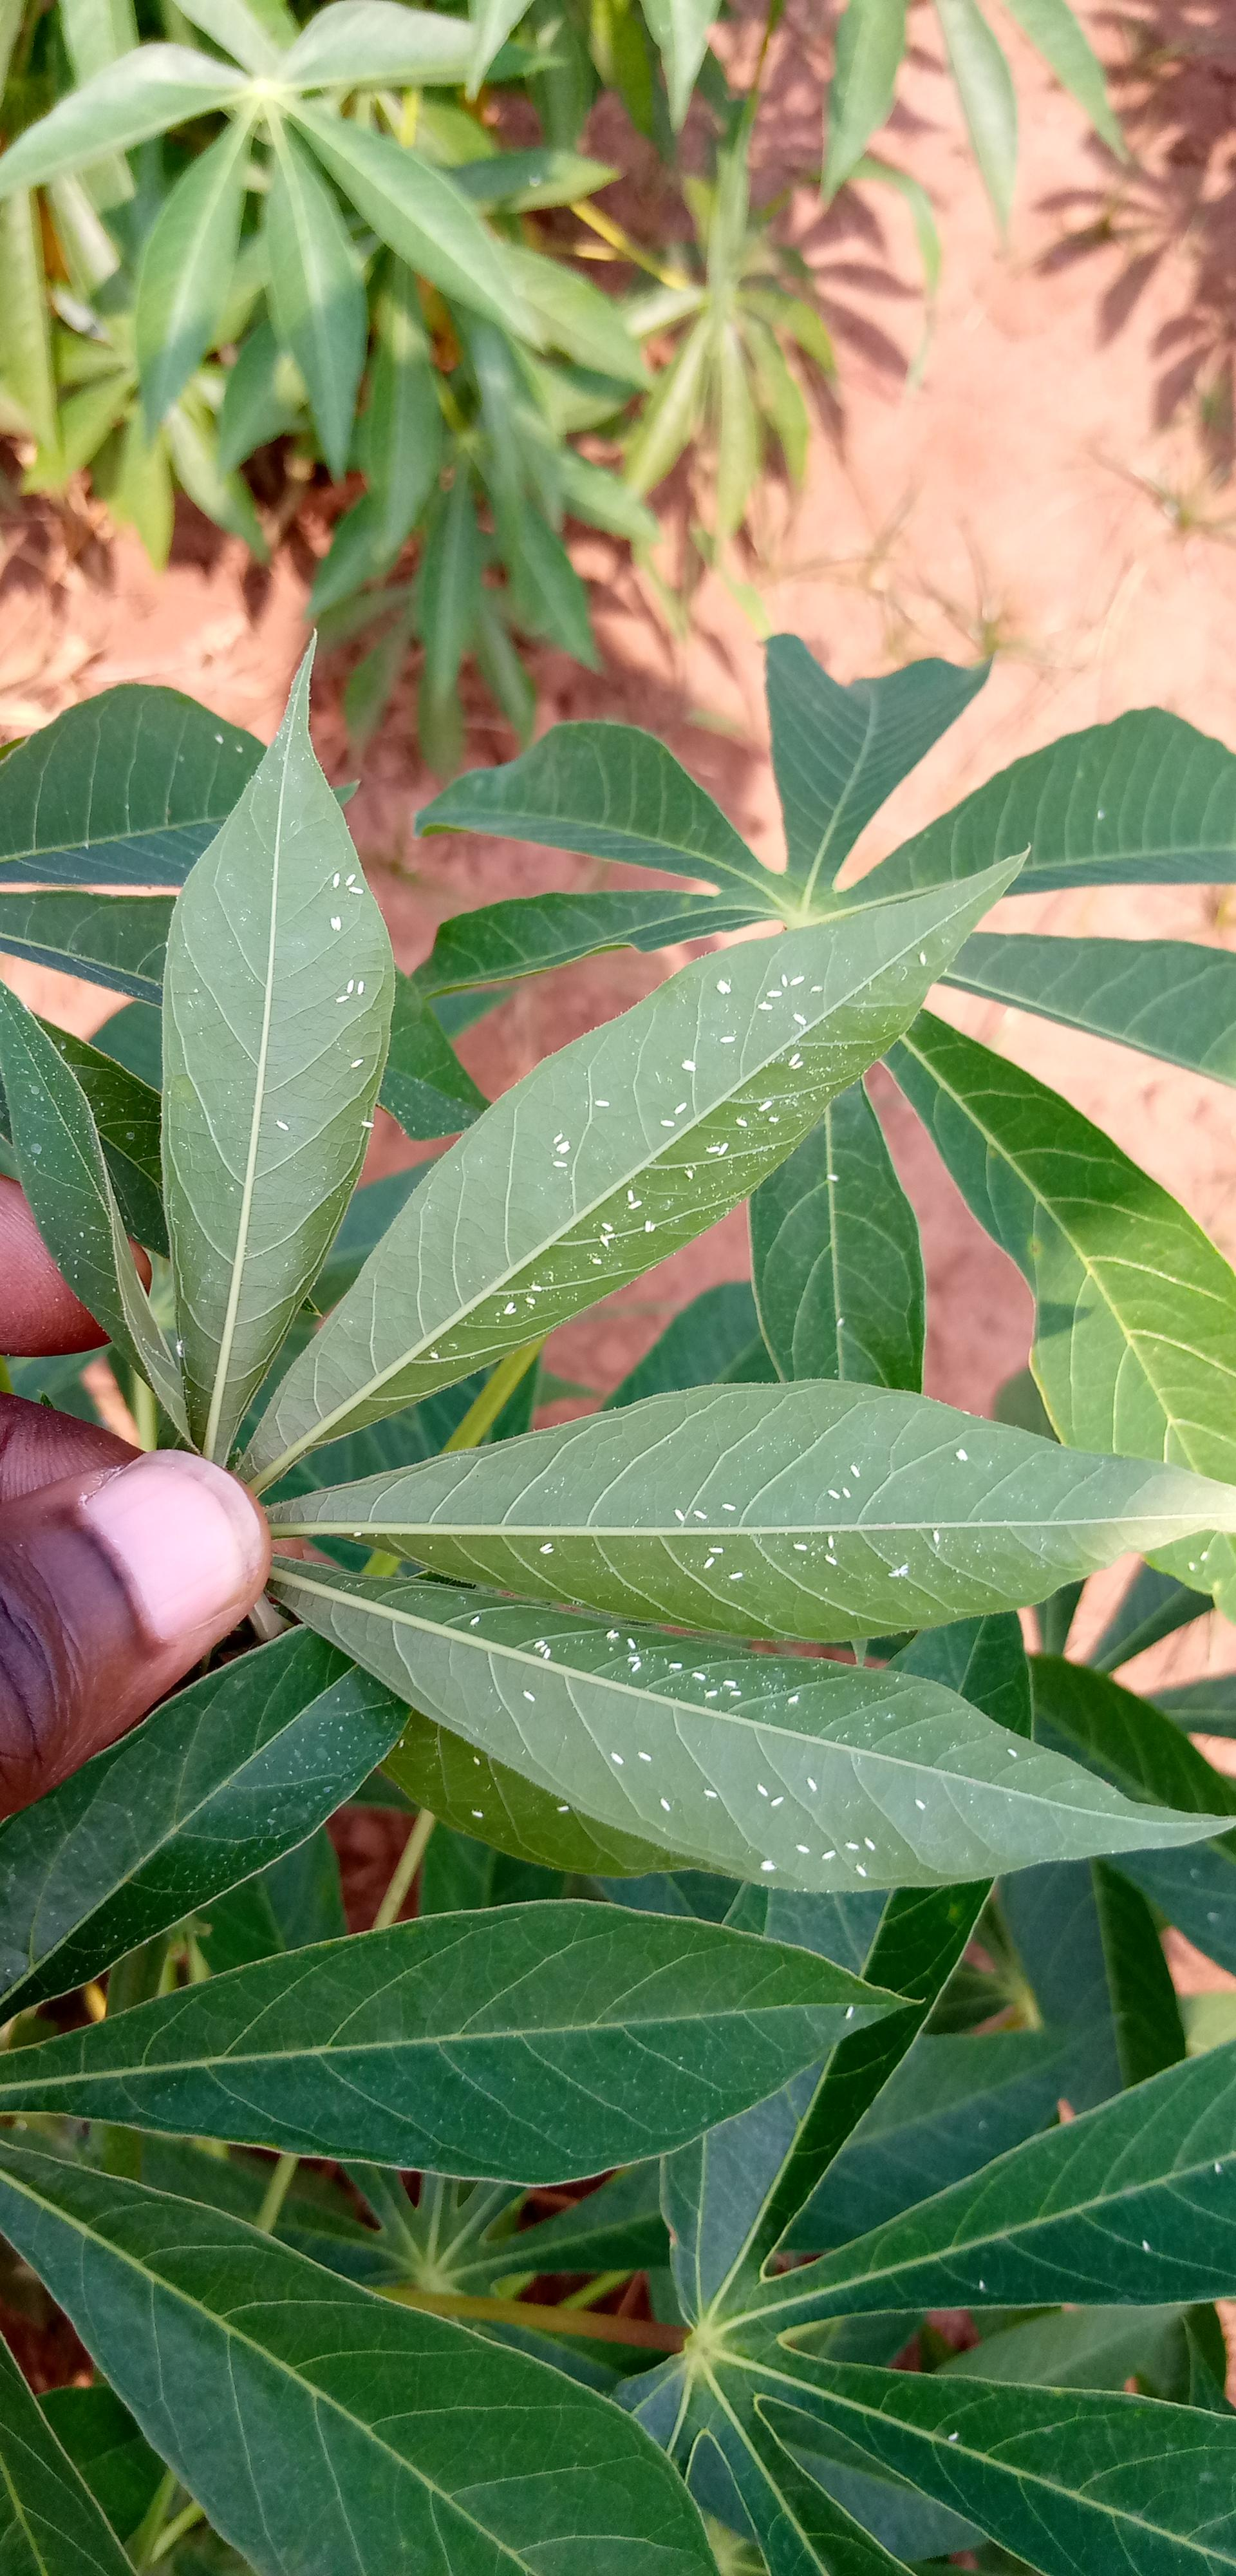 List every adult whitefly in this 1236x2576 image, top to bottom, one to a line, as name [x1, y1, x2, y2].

whitefly [212, 732, 225, 746]
whitefly [234, 743, 245, 754]
whitefly [1095, 808, 1105, 821]
whitefly [332, 871, 341, 889]
whitefly [346, 873, 357, 889]
whitefly [348, 885, 364, 896]
whitefly [335, 915, 344, 932]
whitefly [330, 917, 336, 931]
whitefly [918, 950, 927, 966]
whitefly [780, 972, 789, 989]
whitefly [790, 974, 805, 987]
whitefly [346, 978, 353, 994]
whitefly [718, 980, 732, 995]
whitefly [357, 980, 364, 996]
whitefly [717, 984, 726, 995]
whitefly [808, 984, 826, 994]
whitefly [765, 989, 785, 999]
whitefly [334, 994, 351, 1003]
whitefly [756, 1001, 774, 1013]
whitefly [792, 1012, 808, 1027]
whitefly [720, 1034, 737, 1045]
whitefly [789, 1052, 800, 1067]
whitefly [349, 1056, 366, 1070]
whitefly [683, 1059, 697, 1066]
whitefly [792, 1060, 804, 1072]
whitefly [680, 1063, 697, 1073]
whitefly [592, 1099, 611, 1109]
whitefly [758, 1099, 772, 1112]
whitefly [674, 1101, 688, 1116]
whitefly [767, 1115, 780, 1124]
whitefly [659, 1117, 677, 1130]
whitefly [734, 1117, 749, 1129]
whitefly [274, 1118, 292, 1133]
whitefly [357, 1119, 377, 1130]
whitefly [552, 1132, 564, 1146]
whitefly [556, 1139, 569, 1153]
whitefly [718, 1141, 729, 1159]
whitefly [560, 1144, 570, 1156]
whitefly [705, 1145, 720, 1153]
whitefly [552, 1160, 569, 1169]
whitefly [682, 1168, 697, 1181]
whitefly [626, 1189, 634, 1202]
whitefly [626, 1200, 642, 1210]
whitefly [644, 1218, 650, 1233]
whitefly [599, 1222, 614, 1232]
whitefly [650, 1222, 656, 1233]
whitefly [605, 1232, 617, 1240]
whitefly [598, 1233, 608, 1247]
whitefly [588, 1257, 605, 1267]
whitefly [529, 1282, 543, 1293]
whitefly [523, 1297, 537, 1306]
whitefly [502, 1300, 518, 1316]
whitefly [176, 1338, 185, 1359]
whitefly [429, 1349, 439, 1361]
whitefly [953, 1448, 971, 1463]
whitefly [848, 1462, 863, 1479]
whitefly [841, 1485, 853, 1500]
whitefly [827, 1488, 840, 1501]
whitefly [721, 1502, 737, 1513]
whitefly [673, 1507, 685, 1522]
whitefly [692, 1508, 708, 1520]
whitefly [931, 1529, 941, 1544]
whitefly [351, 1530, 364, 1539]
whitefly [827, 1534, 836, 1549]
whitefly [791, 1542, 808, 1553]
whitefly [539, 1542, 552, 1551]
whitefly [707, 1546, 726, 1555]
whitefly [544, 1547, 556, 1555]
whitefly [1199, 1550, 1210, 1562]
whitefly [823, 1553, 838, 1566]
whitefly [702, 1555, 716, 1569]
whitefly [886, 1558, 911, 1581]
whitefly [1186, 1560, 1196, 1572]
whitefly [726, 1570, 745, 1580]
whitefly [469, 1614, 482, 1627]
whitefly [606, 1629, 615, 1639]
whitefly [610, 1632, 621, 1641]
whitefly [626, 1636, 637, 1651]
whitefly [534, 1640, 545, 1649]
whitefly [539, 1643, 549, 1654]
whitefly [543, 1647, 551, 1660]
whitefly [627, 1656, 643, 1663]
whitefly [666, 1660, 684, 1670]
whitefly [631, 1661, 642, 1674]
whitefly [690, 1670, 706, 1681]
whitefly [720, 1678, 737, 1687]
whitefly [520, 1689, 537, 1703]
whitefly [703, 1689, 718, 1698]
whitefly [729, 1689, 743, 1698]
whitefly [785, 1692, 807, 1712]
whitefly [398, 1737, 405, 1750]
whitefly [1004, 1747, 1019, 1759]
whitefly [635, 1749, 653, 1763]
whitefly [610, 1750, 625, 1765]
whitefly [471, 1754, 483, 1766]
whitefly [805, 1774, 819, 1793]
whitefly [755, 1781, 769, 1798]
whitefly [701, 1786, 719, 1799]
whitefly [769, 1795, 785, 1808]
whitefly [659, 1796, 672, 1814]
whitefly [913, 1797, 928, 1811]
whitefly [555, 1803, 570, 1813]
whitefly [468, 1806, 486, 1820]
whitefly [863, 1835, 877, 1852]
whitefly [843, 1840, 860, 1851]
whitefly [794, 1842, 809, 1855]
whitefly [819, 1848, 837, 1861]
whitefly [759, 1858, 774, 1865]
whitefly [854, 1862, 868, 1879]
whitefly [759, 1864, 778, 1872]
whitefly [840, 2002, 858, 2020]
whitefly [1211, 2159, 1224, 2174]
whitefly [1139, 2237, 1152, 2254]
whitefly [976, 2278, 988, 2292]
whitefly [946, 2429, 964, 2445]